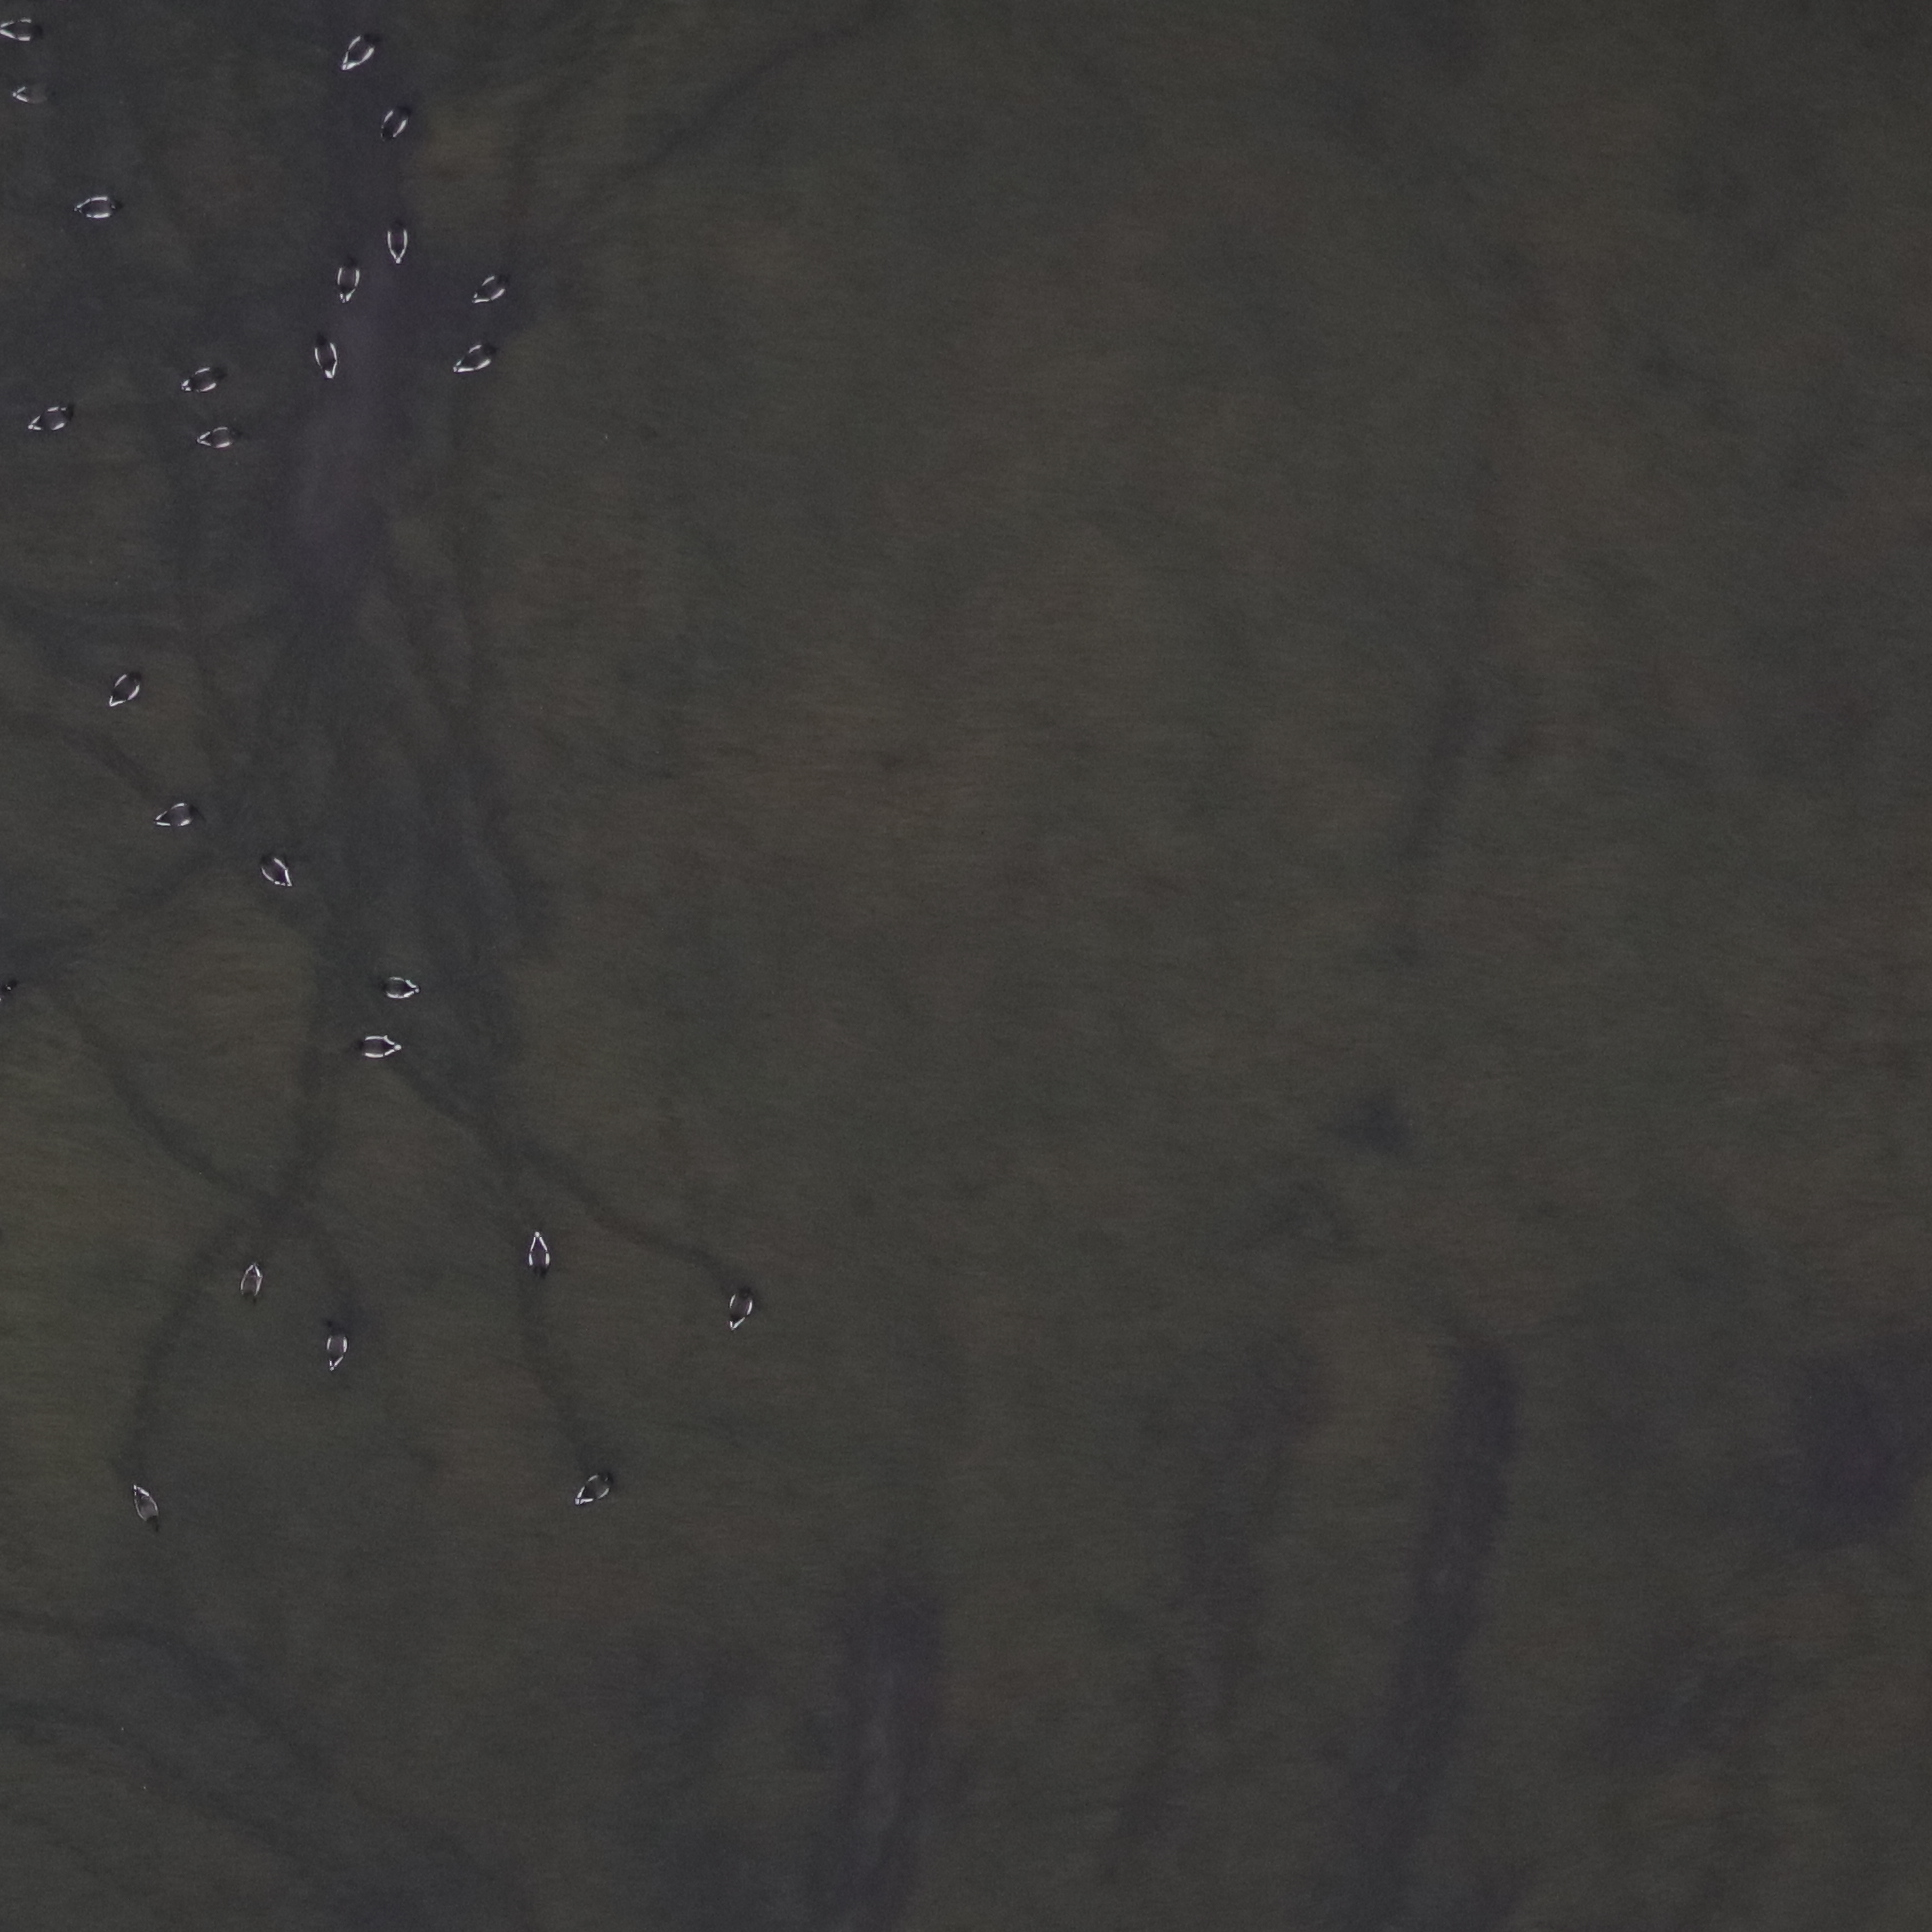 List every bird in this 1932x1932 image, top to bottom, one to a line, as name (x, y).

brant (24, 30)
brant (360, 52)
brant (34, 94)
brant (393, 126)
brant (98, 208)
brant (398, 244)
brant (348, 279)
brant (492, 291)
brant (326, 358)
brant (475, 358)
brant (204, 382)
brant (54, 419)
brant (219, 437)
brant (126, 689)
brant (178, 816)
brant (275, 872)
brant (399, 988)
brant (378, 1047)
brant (540, 1254)
brant (253, 1283)
brant (741, 1309)
brant (336, 1347)
brant (594, 1489)
brant (147, 1506)